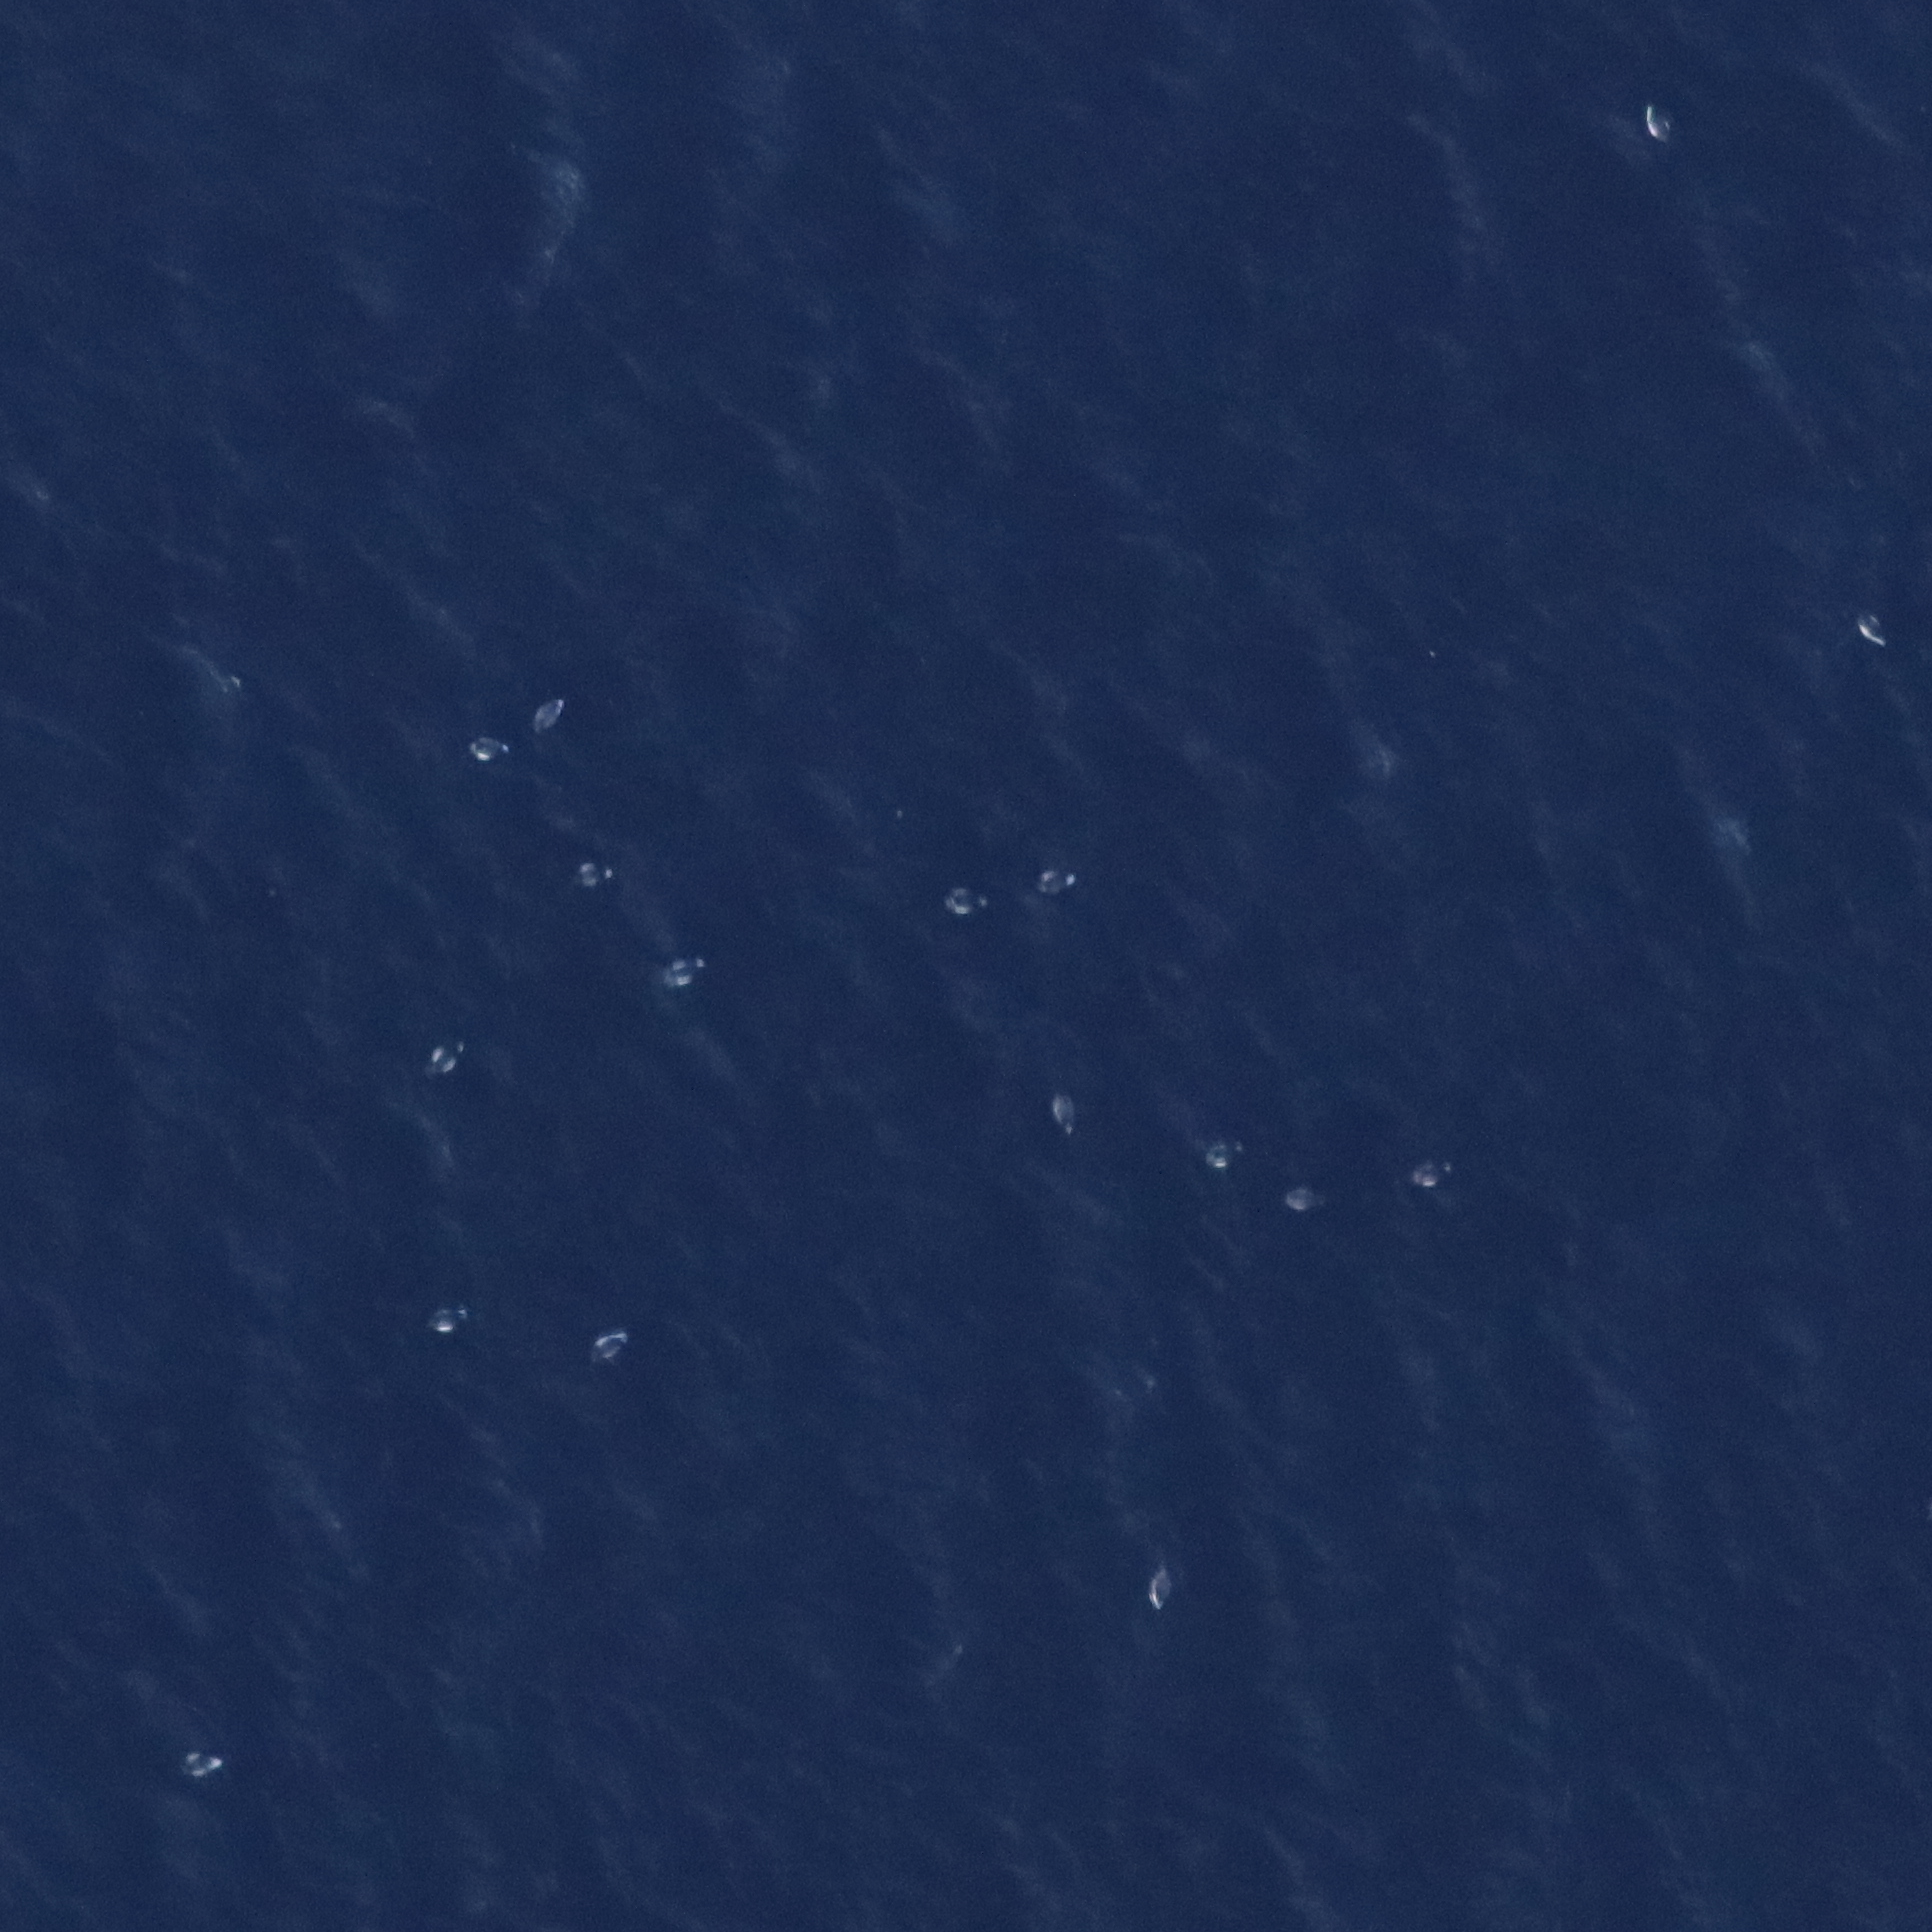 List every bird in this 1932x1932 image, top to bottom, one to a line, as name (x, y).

brant (1660, 126)
brant (1867, 628)
brant (548, 713)
brant (486, 749)
brant (588, 874)
brant (1053, 884)
brant (960, 902)
brant (679, 972)
brant (442, 1061)
brant (1065, 1111)
brant (1220, 1154)
brant (1429, 1174)
brant (1304, 1201)
brant (443, 1319)
brant (604, 1346)
brant (1158, 1586)
brant (203, 1763)